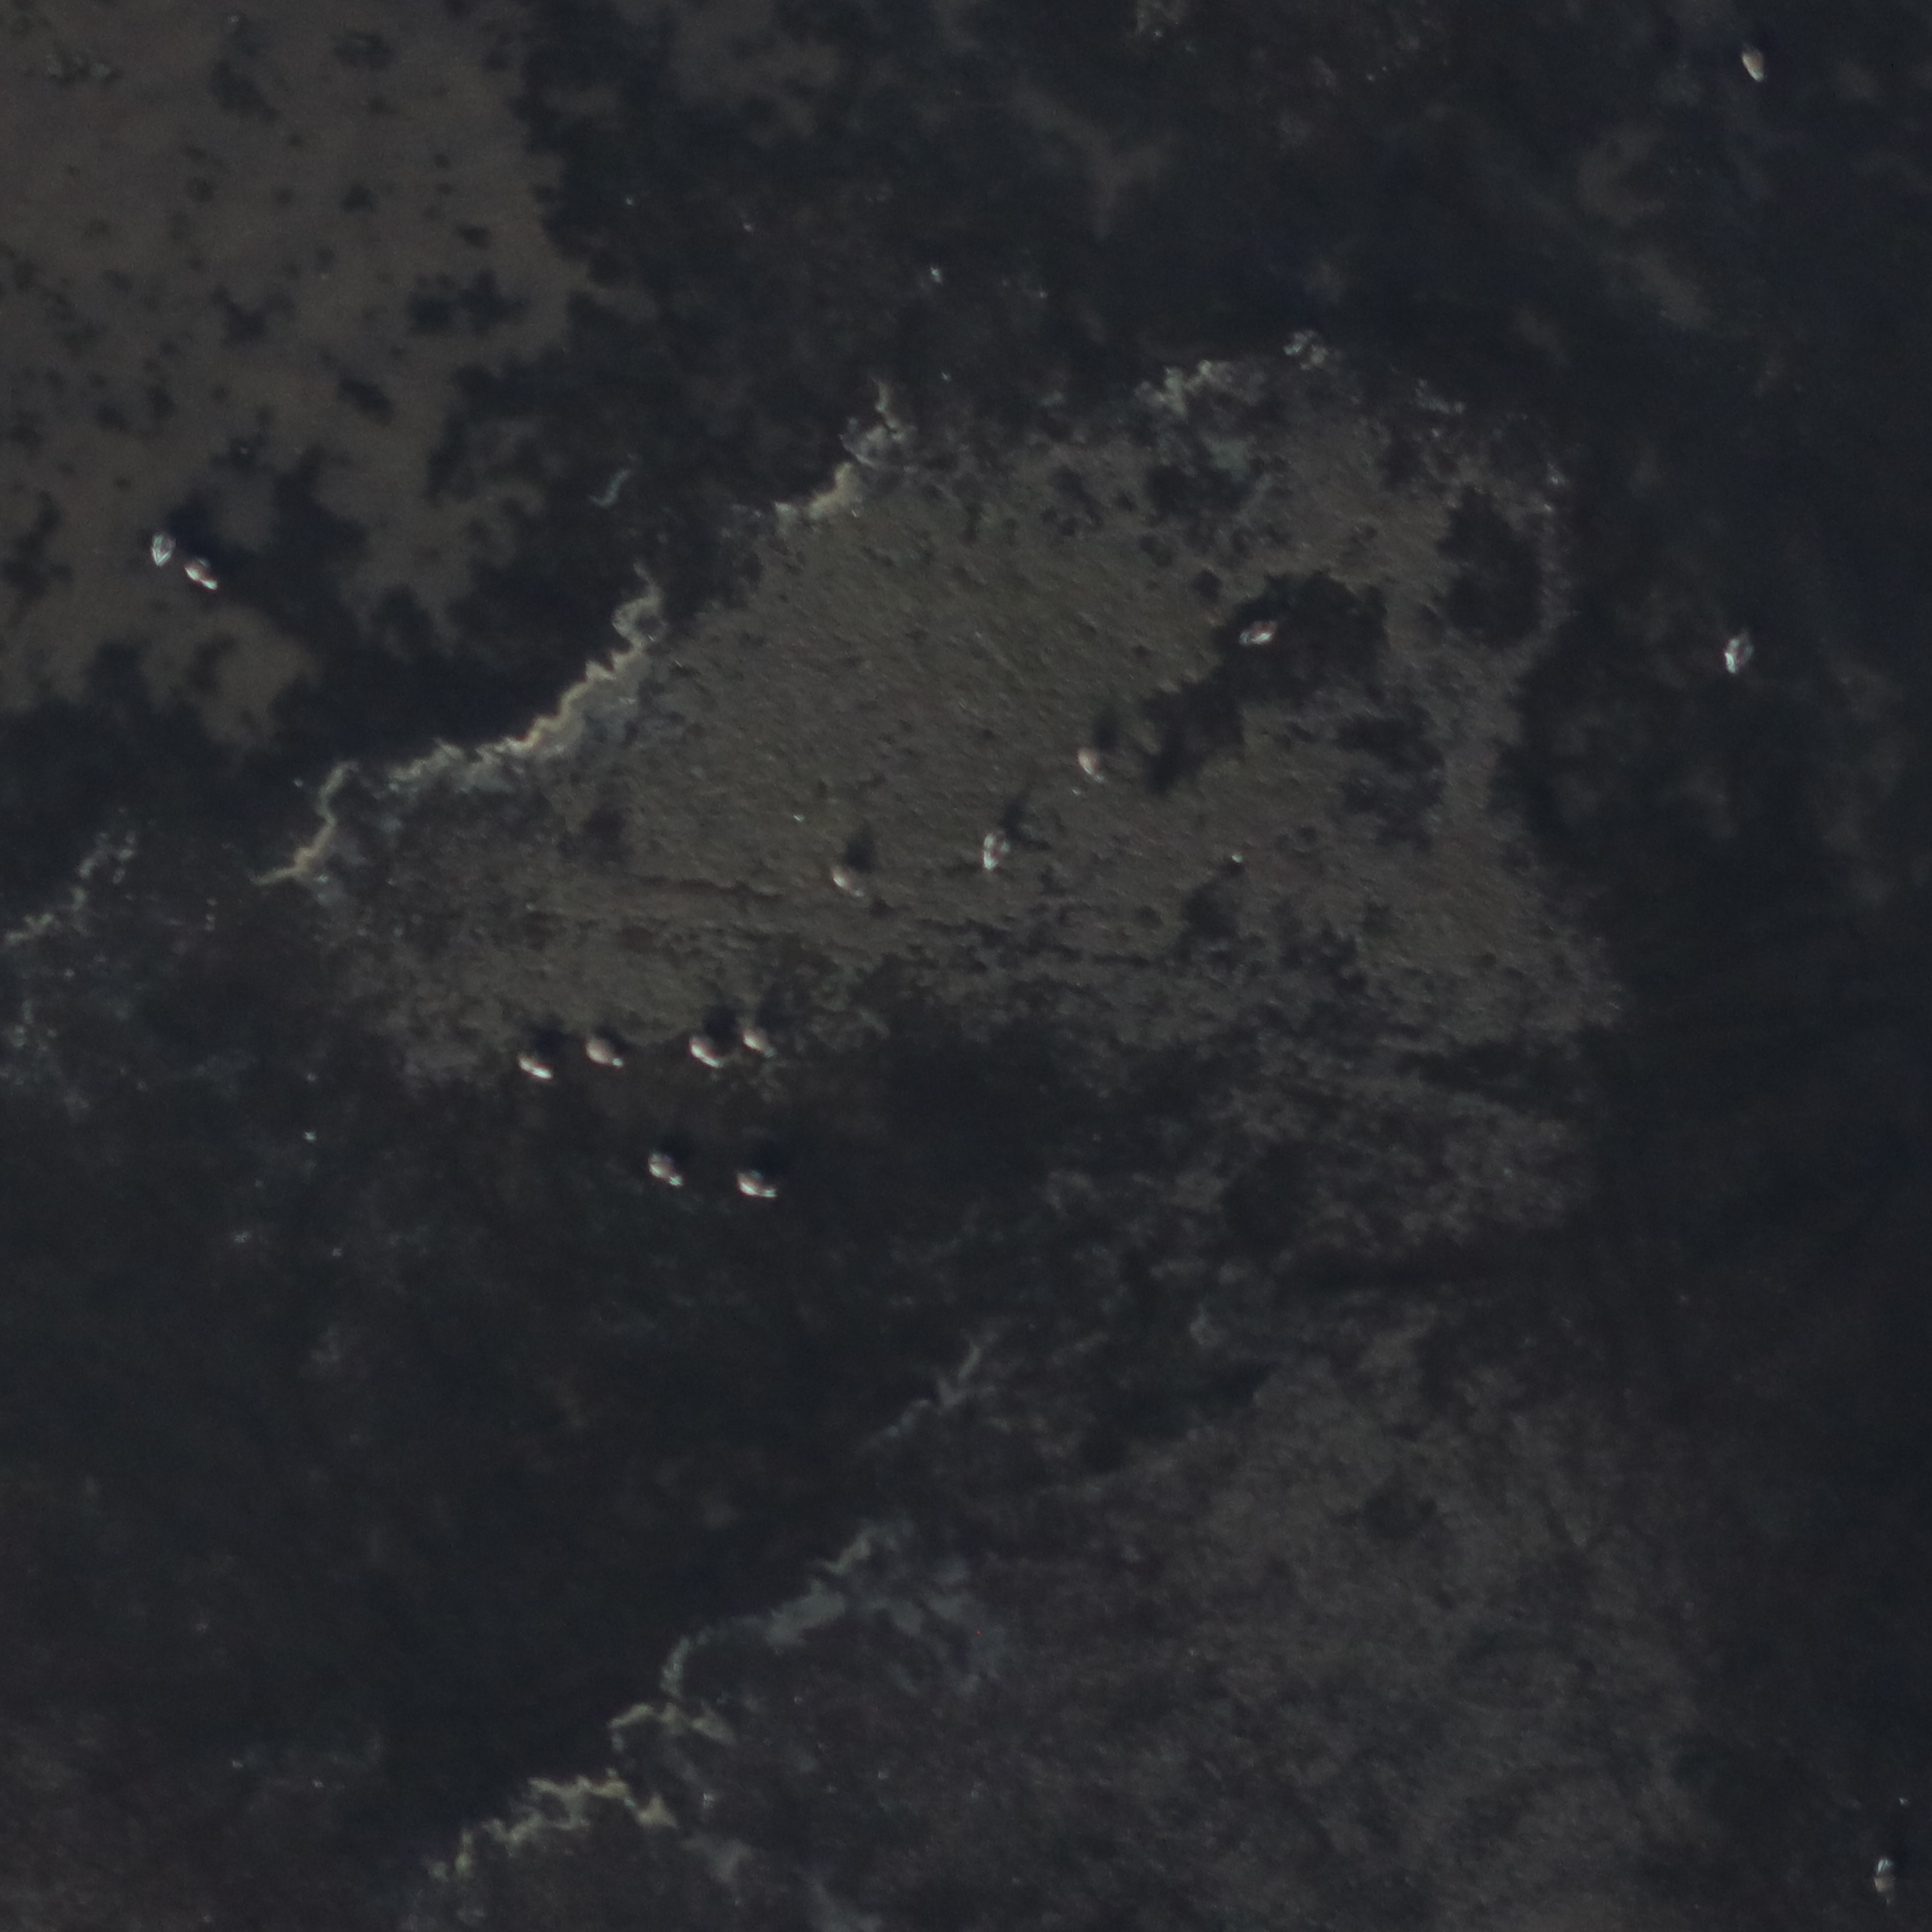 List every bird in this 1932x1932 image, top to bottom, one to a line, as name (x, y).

brant (1753, 63)
brant (161, 556)
brant (200, 569)
brant (1257, 633)
brant (1734, 651)
brant (1096, 759)
brant (1000, 847)
brant (843, 877)
brant (760, 1042)
brant (708, 1047)
brant (603, 1048)
brant (538, 1065)
brant (663, 1166)
brant (754, 1180)
brant (1885, 1879)